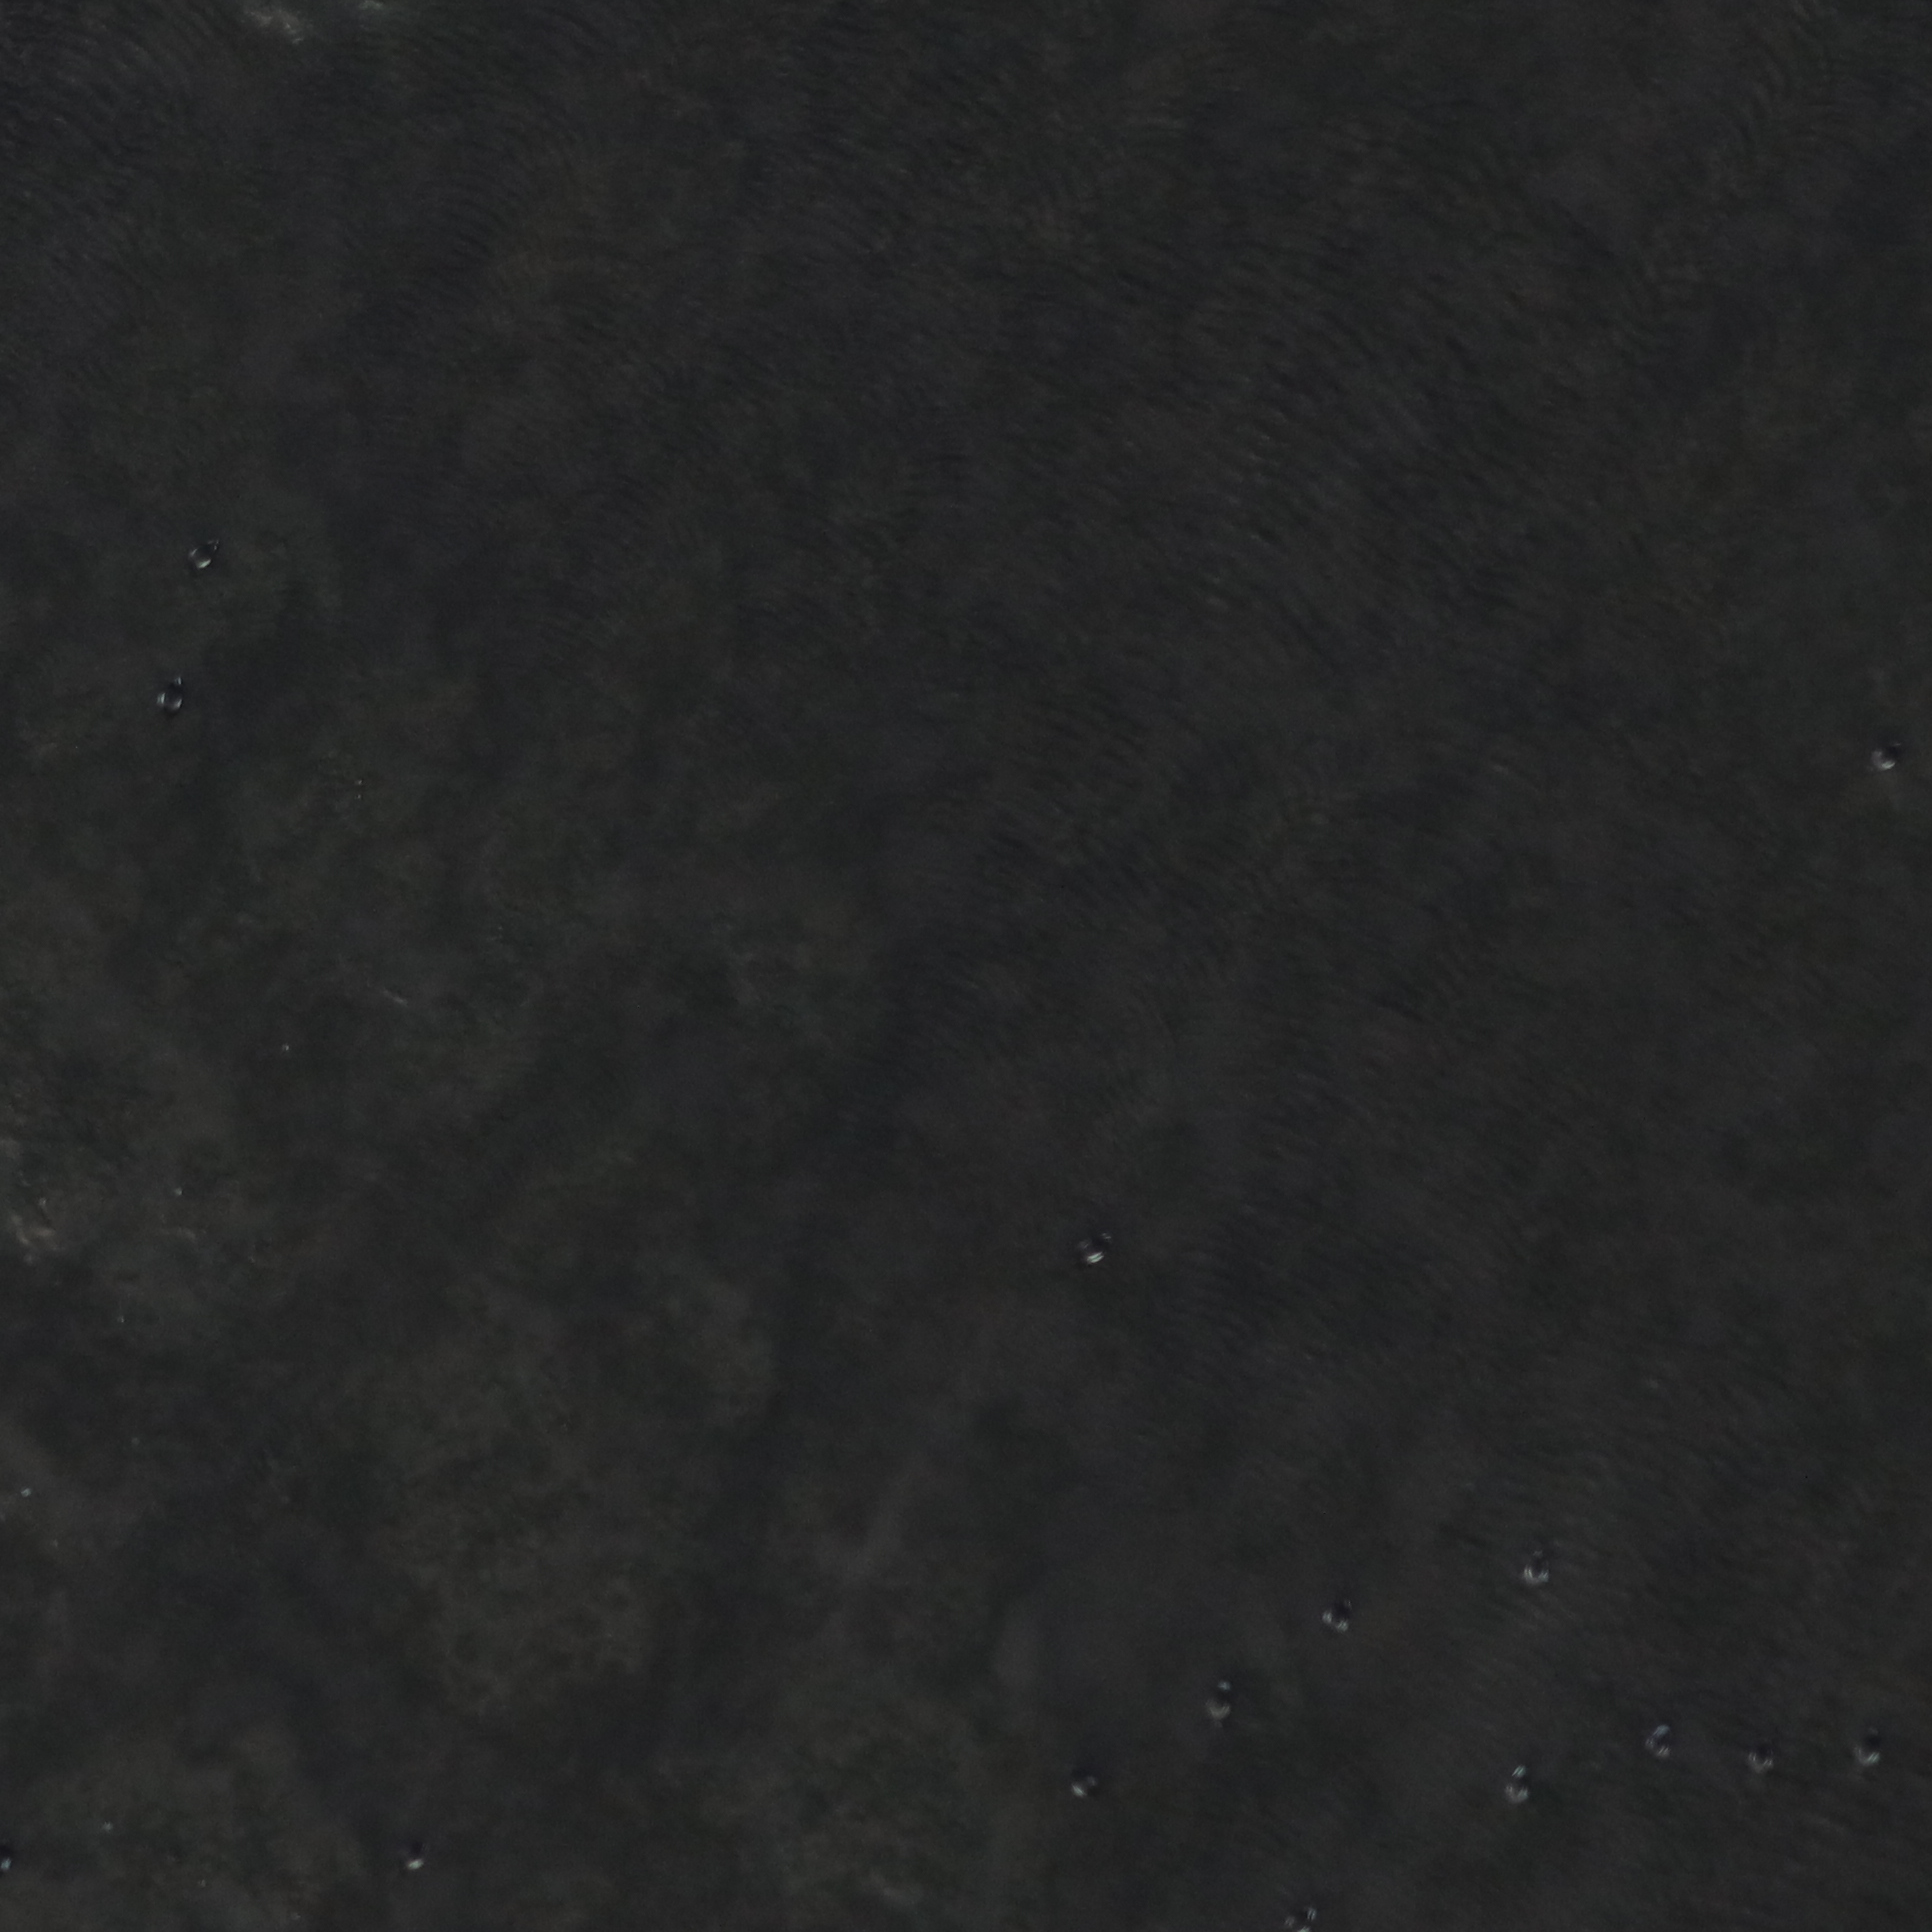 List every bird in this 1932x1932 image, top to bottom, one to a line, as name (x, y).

brant (204, 556)
brant (174, 702)
brant (1896, 762)
brant (1095, 1254)
brant (1537, 1572)
brant (1340, 1618)
brant (1214, 1705)
brant (1660, 1743)
brant (1859, 1759)
brant (1770, 1760)
brant (1082, 1786)
brant (1521, 1789)
brant (417, 1859)
brant (1304, 1916)